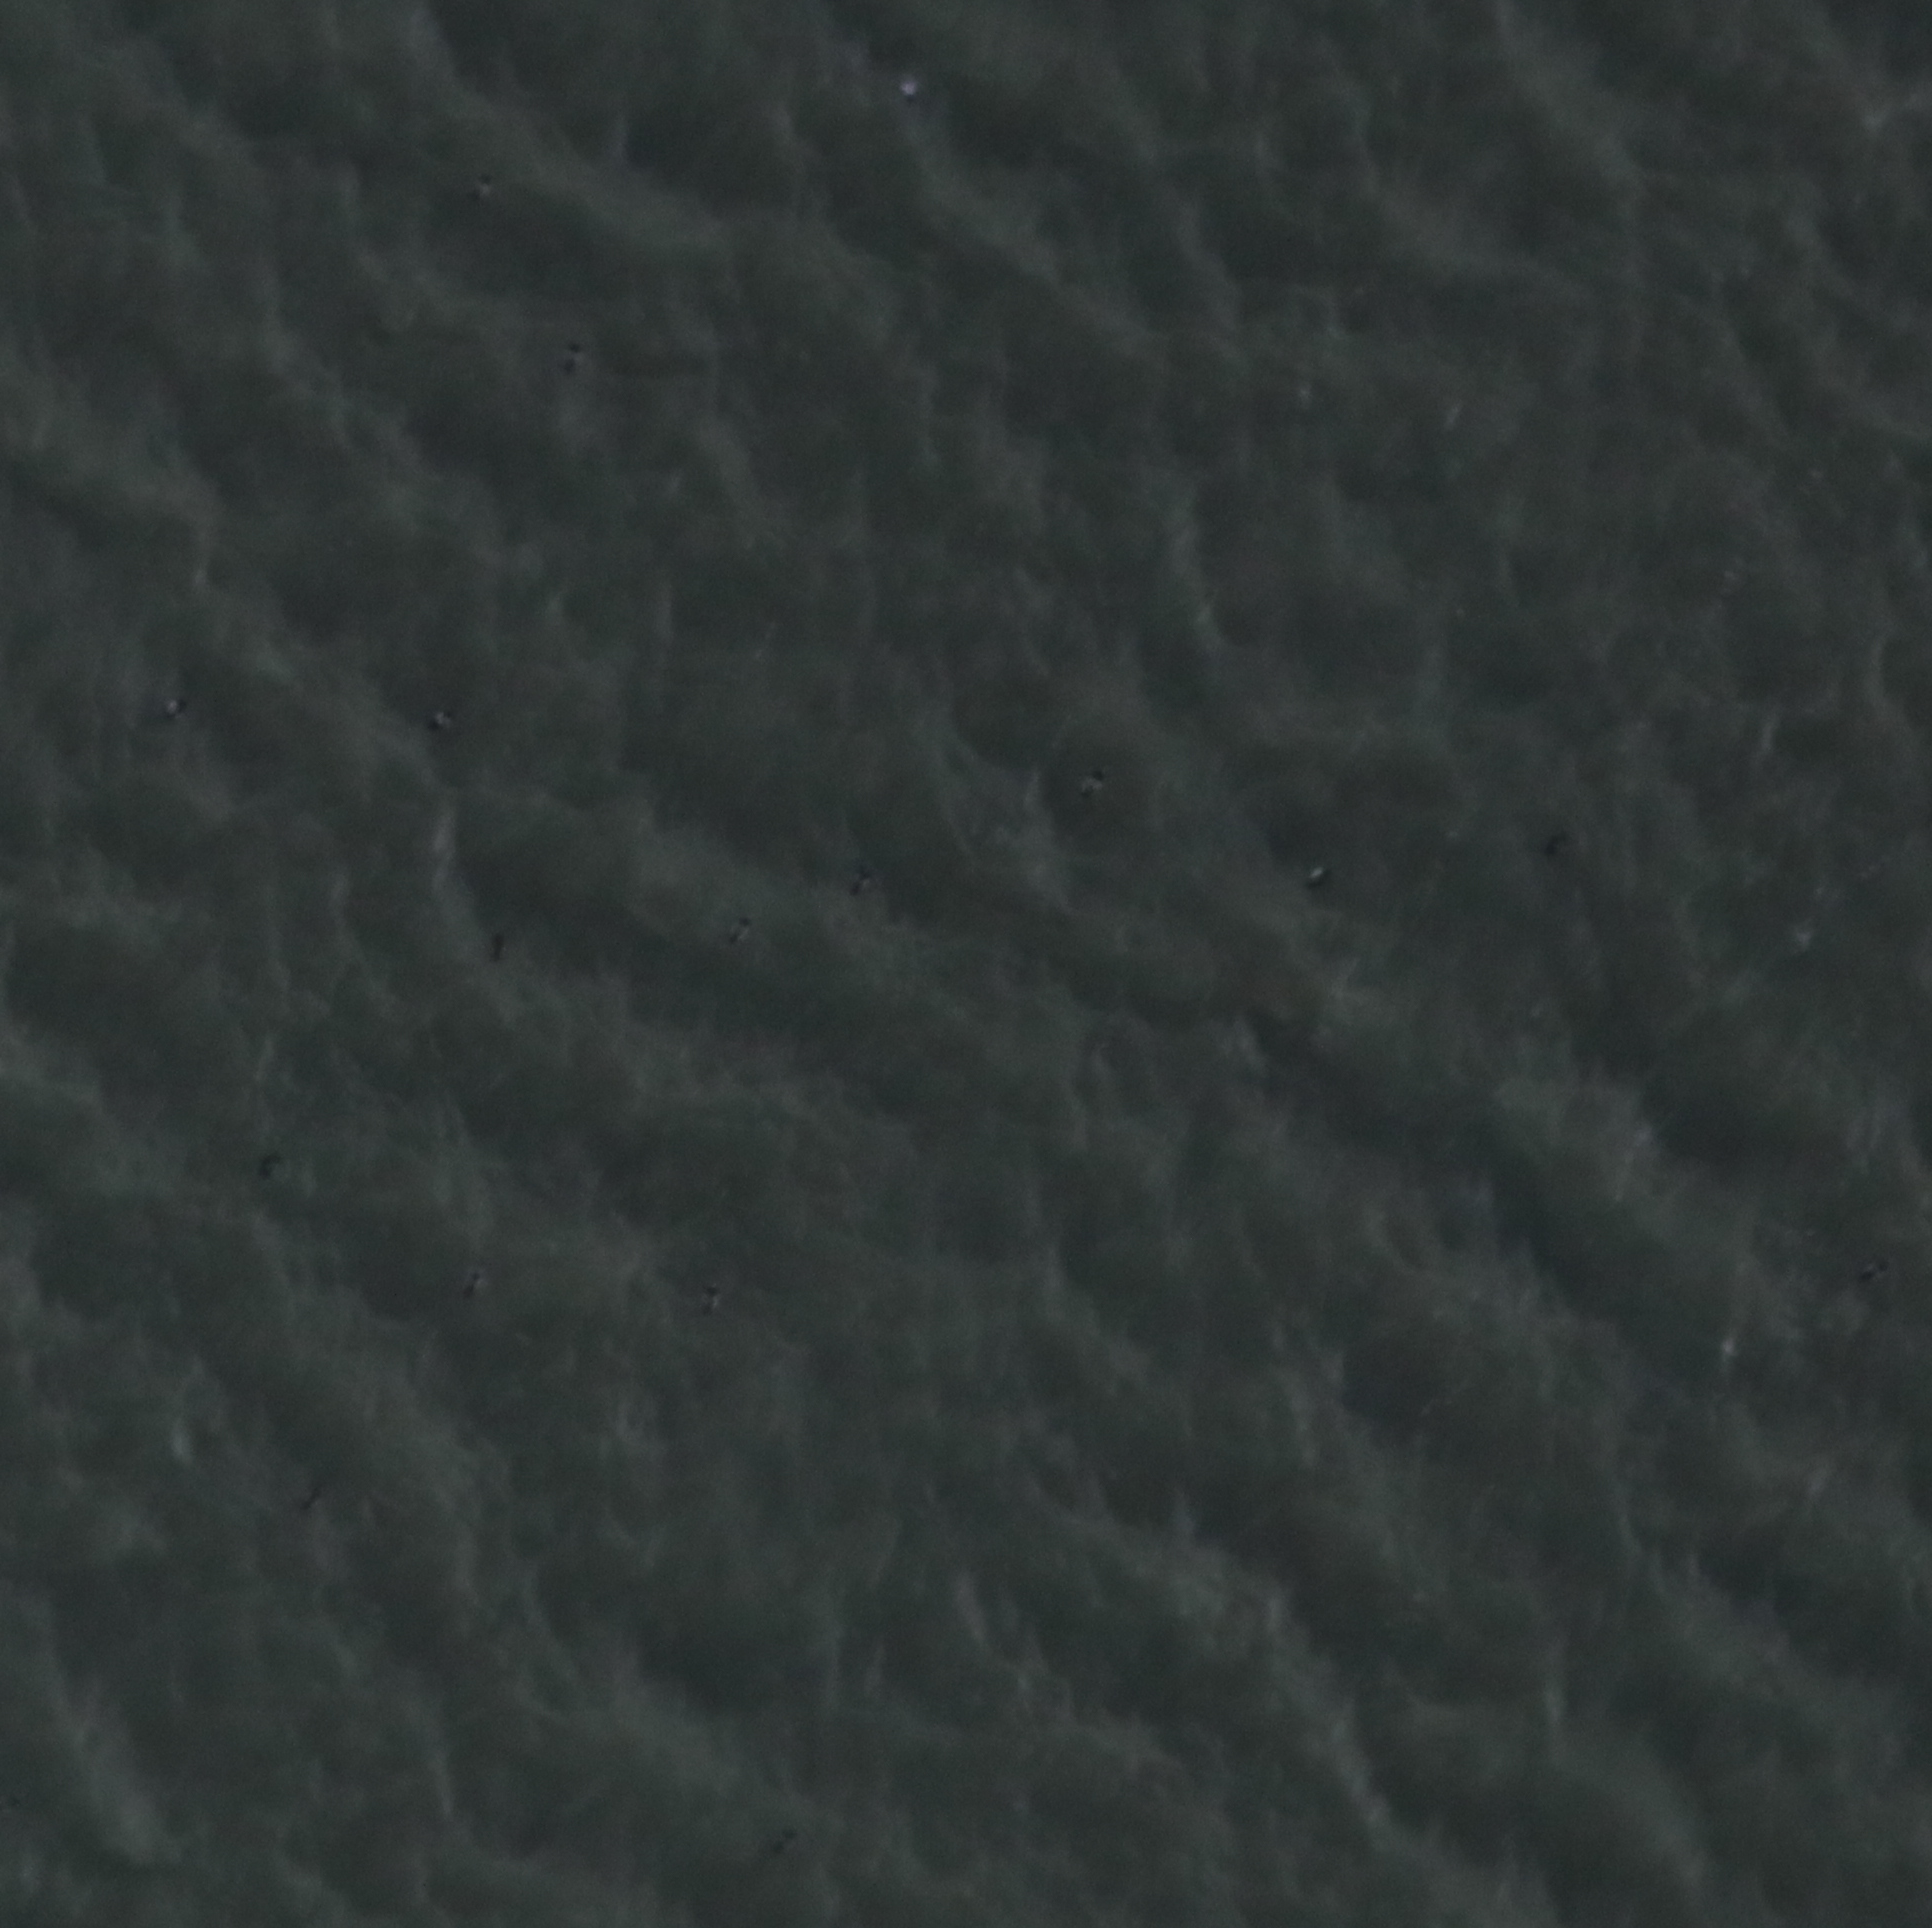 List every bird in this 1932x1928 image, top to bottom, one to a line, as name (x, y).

other bird (910, 84)
other bird (482, 185)
other bird (572, 359)
other bird (171, 708)
other bird (442, 720)
other bird (1092, 785)
other bird (1553, 843)
other bird (1319, 877)
other bird (854, 884)
other bird (737, 925)
other bird (495, 942)
other bird (266, 1166)
other bird (1873, 1270)
other bird (474, 1280)
other bird (312, 1495)